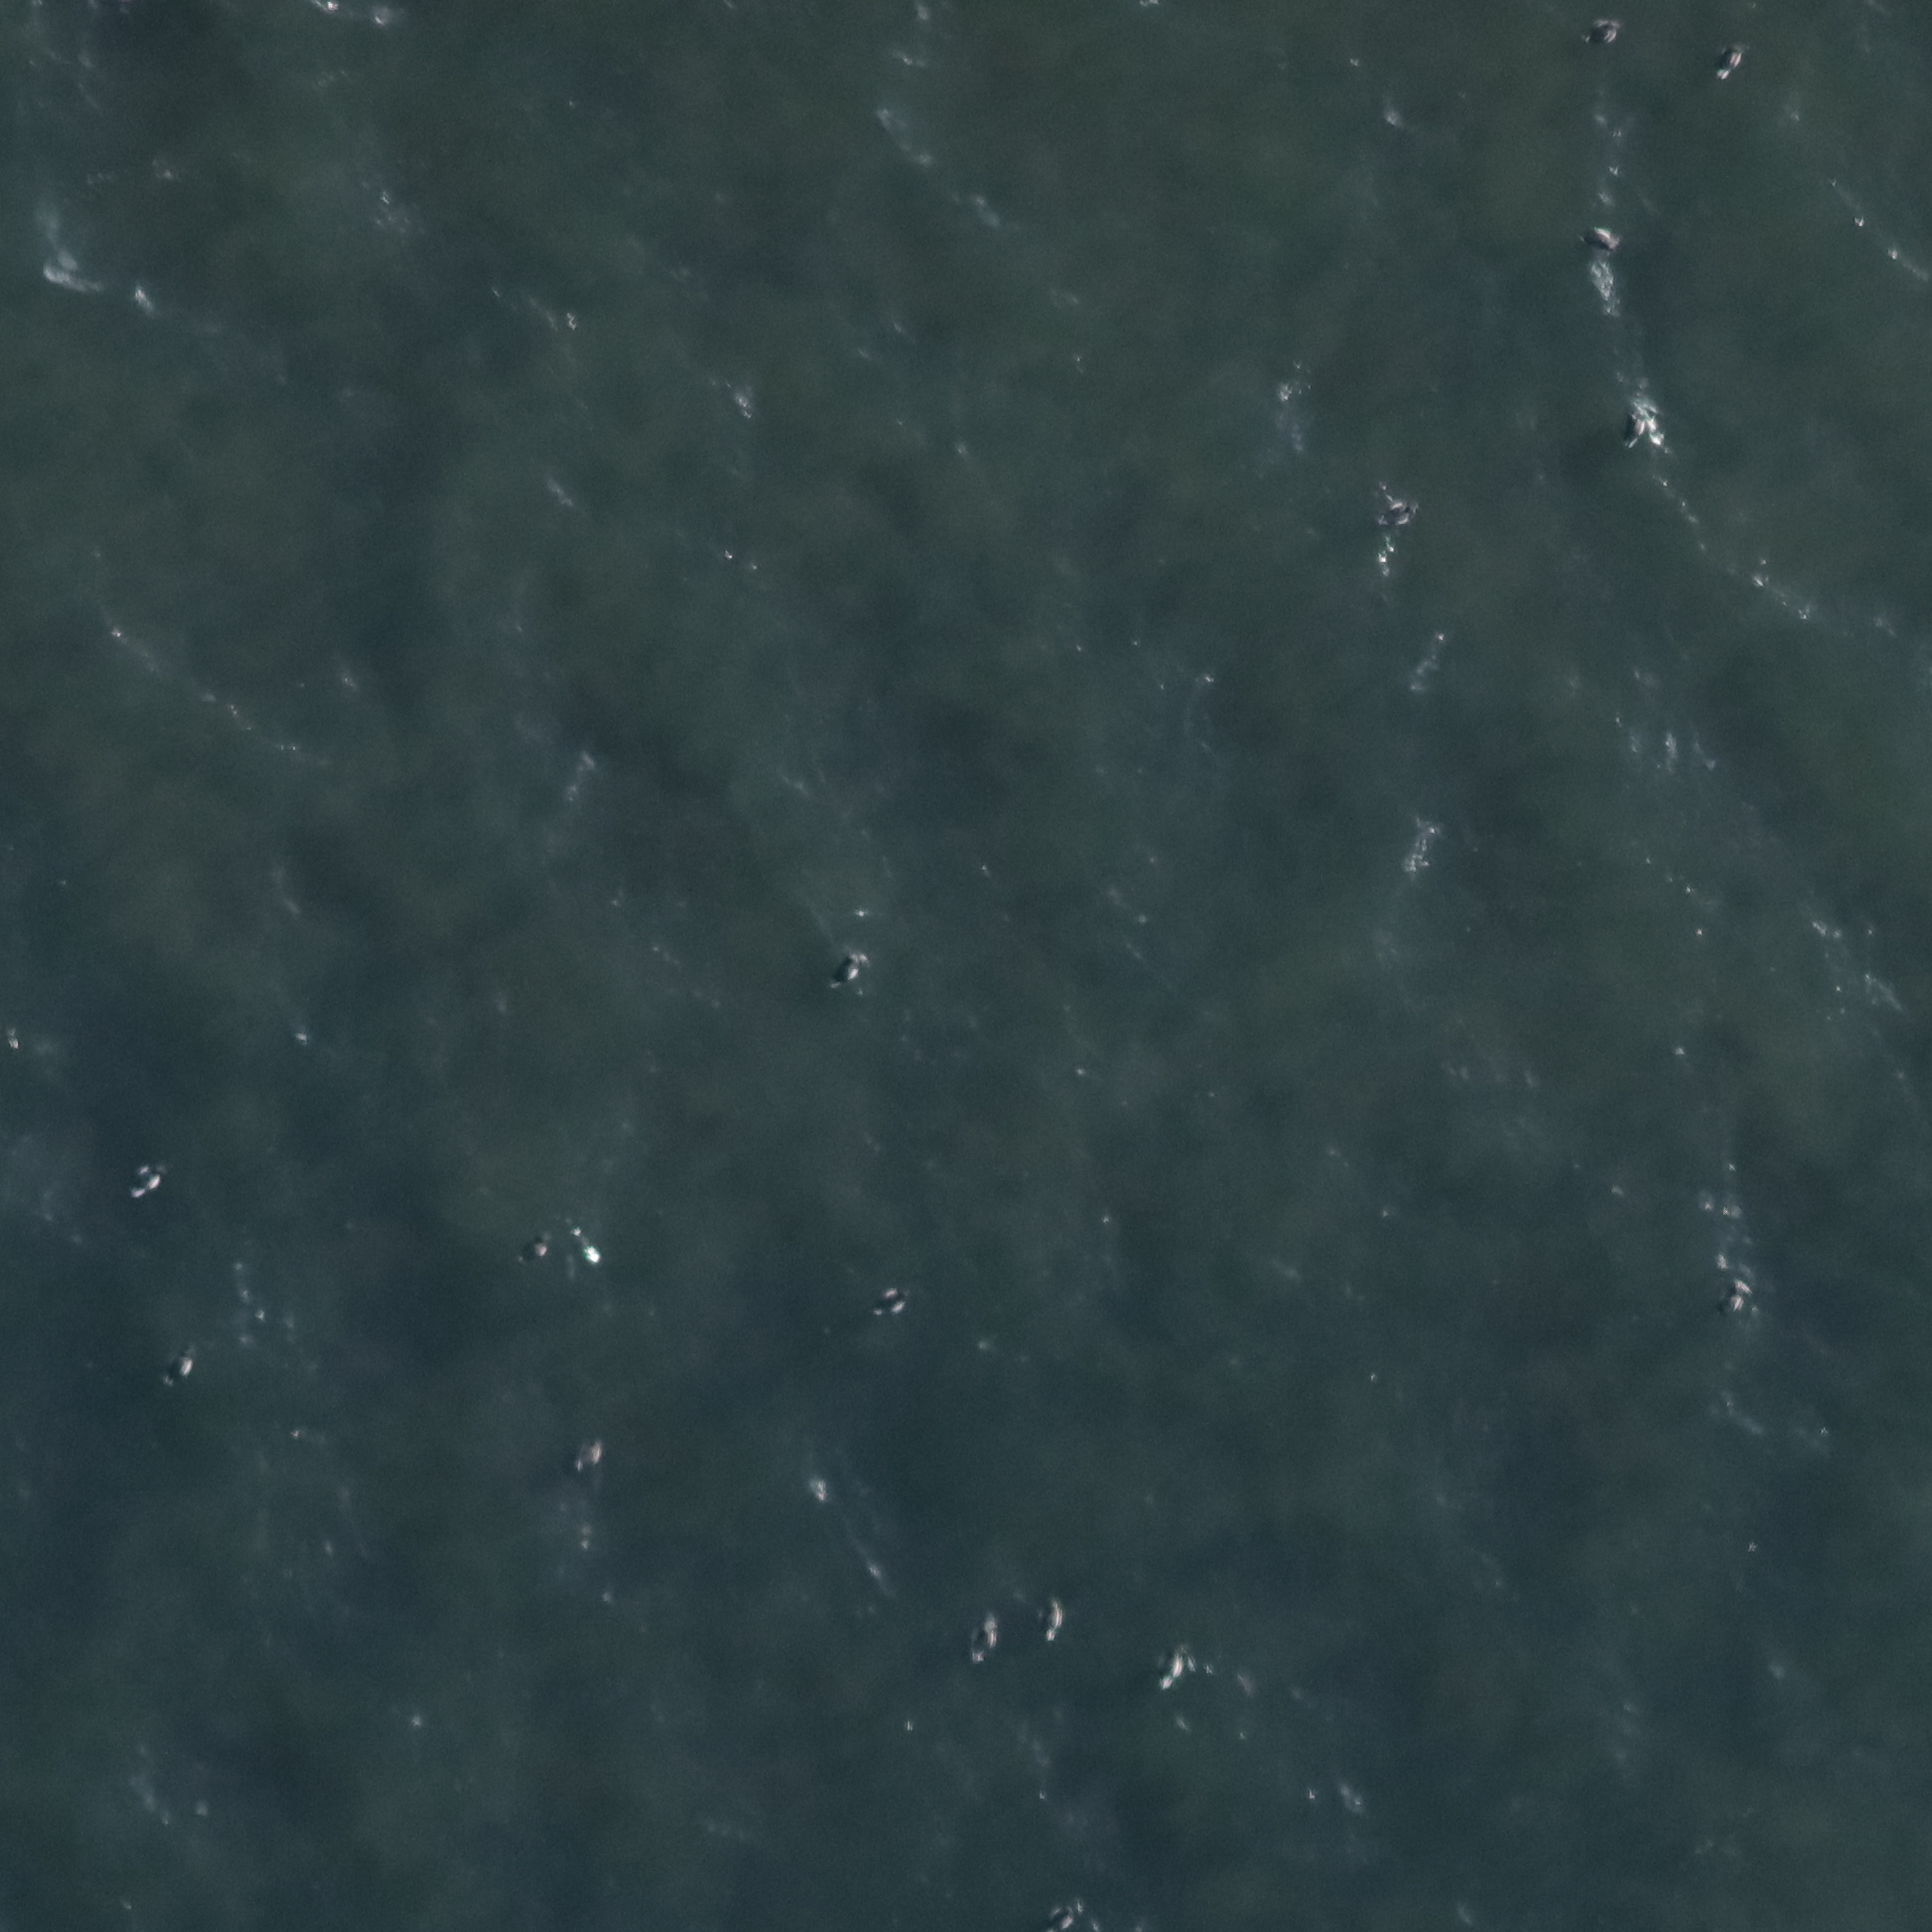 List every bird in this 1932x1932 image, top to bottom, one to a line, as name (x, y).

brant (1598, 27)
brant (1727, 60)
brant (1599, 239)
brant (1632, 427)
brant (1399, 514)
brant (844, 971)
brant (145, 1180)
brant (537, 1246)
brant (1731, 1299)
brant (895, 1302)
brant (177, 1367)
brant (587, 1456)
brant (1048, 1620)
brant (986, 1640)
brant (1169, 1669)
brant (1061, 1917)